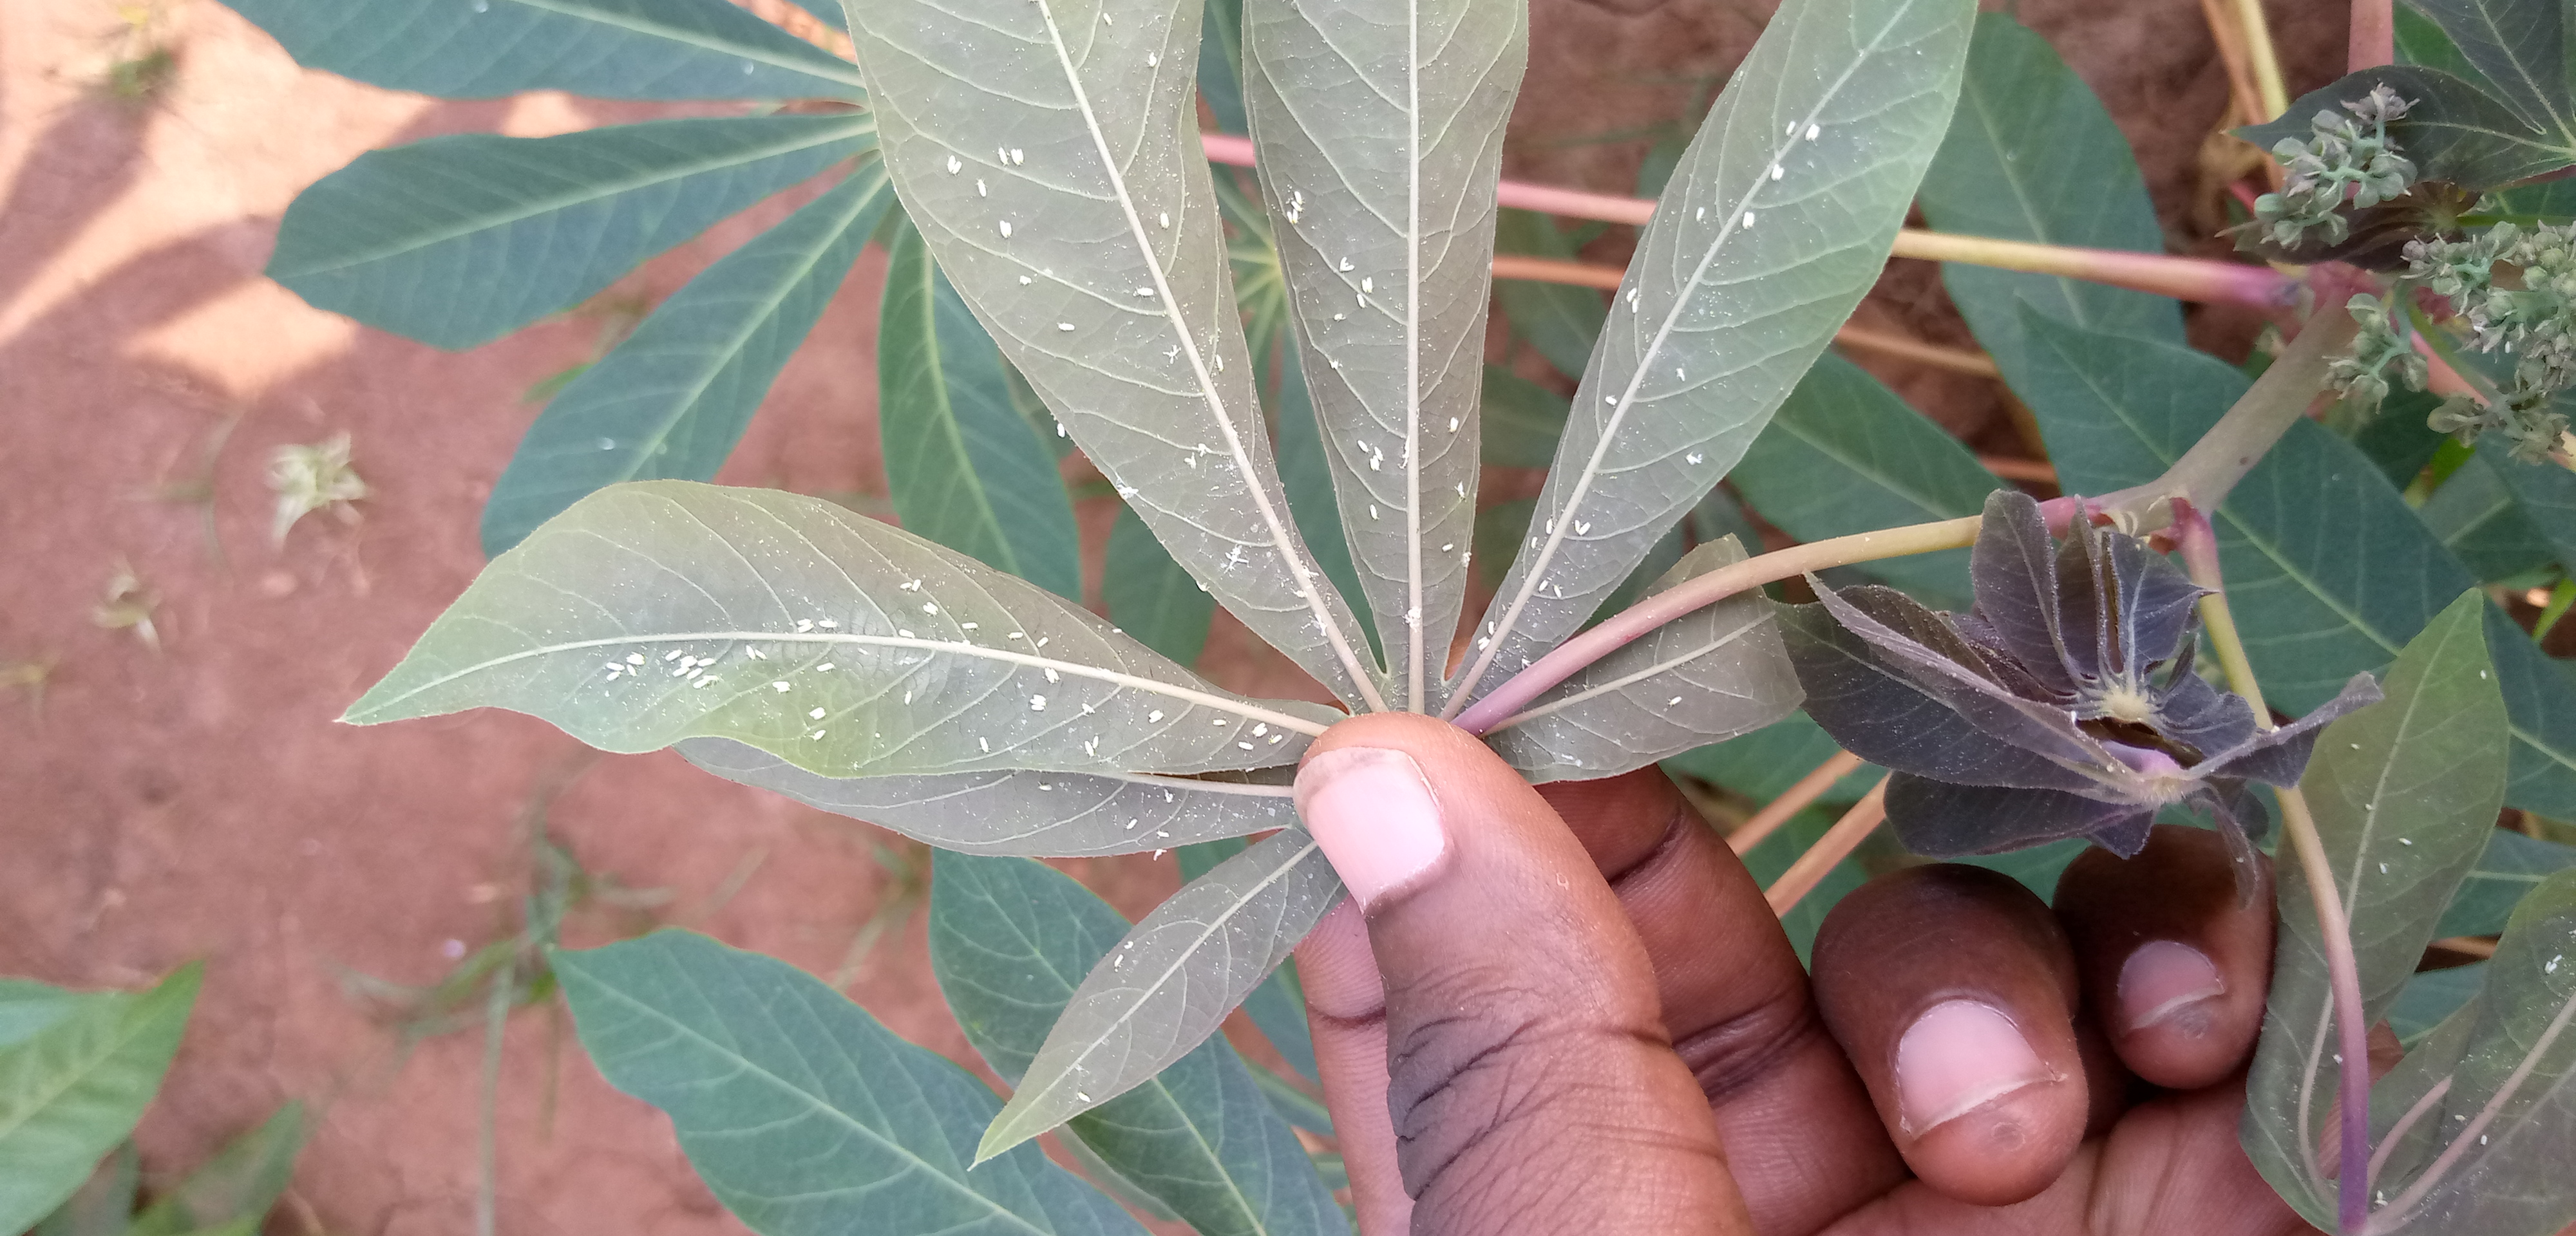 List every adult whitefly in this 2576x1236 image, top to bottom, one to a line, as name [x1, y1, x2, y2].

whitefly [1102, 11, 1114, 26]
whitefly [1147, 50, 1159, 70]
whitefly [1784, 118, 1797, 136]
whitefly [1804, 121, 1821, 142]
whitefly [998, 145, 1009, 165]
whitefly [1010, 147, 1019, 165]
whitefly [1016, 147, 1024, 164]
whitefly [948, 153, 956, 173]
whitefly [952, 161, 963, 174]
whitefly [1771, 162, 1786, 182]
whitefly [975, 177, 990, 198]
whitefly [1294, 190, 1303, 205]
whitefly [1291, 200, 1303, 212]
whitefly [1695, 205, 1705, 221]
whitefly [1293, 208, 1299, 225]
whitefly [1285, 209, 1292, 223]
whitefly [1741, 209, 1755, 230]
whitefly [1158, 211, 1172, 230]
whitefly [999, 219, 1007, 239]
whitefly [1006, 221, 1012, 236]
whitefly [1338, 256, 1356, 272]
whitefly [1018, 274, 1034, 286]
whitefly [1367, 276, 1374, 293]
whitefly [1361, 278, 1368, 293]
whitefly [1134, 286, 1154, 297]
whitefly [1626, 286, 1638, 304]
whitefly [1355, 292, 1367, 309]
whitefly [1631, 298, 1639, 316]
whitefly [1332, 312, 1347, 322]
whitefly [1056, 321, 1076, 332]
whitefly [1159, 341, 1182, 365]
whitefly [1215, 353, 1226, 373]
whitefly [1328, 358, 1340, 370]
whitefly [1673, 366, 1687, 383]
whitefly [1604, 394, 1619, 407]
whitefly [1447, 416, 1459, 435]
whitefly [1056, 422, 1067, 438]
whitefly [1356, 439, 1370, 453]
whitefly [1196, 442, 1215, 459]
whitefly [1373, 445, 1385, 462]
whitefly [1684, 451, 1703, 467]
whitefly [1182, 453, 1197, 469]
whitefly [1372, 454, 1381, 471]
whitefly [1368, 457, 1375, 471]
whitefly [1454, 480, 1467, 500]
whitefly [1115, 483, 1139, 496]
whitefly [1368, 503, 1382, 521]
whitefly [1545, 517, 1553, 534]
whitefly [1574, 518, 1580, 533]
whitefly [1578, 521, 1591, 536]
whitefly [1530, 535, 1537, 550]
whitefly [1441, 542, 1455, 553]
whitefly [1225, 551, 1249, 572]
whitefly [1301, 563, 1312, 579]
whitefly [911, 577, 922, 592]
whitefly [1538, 577, 1549, 594]
whitefly [1195, 580, 1213, 592]
whitefly [899, 581, 913, 591]
whitefly [1552, 583, 1564, 600]
whitefly [1291, 588, 1309, 599]
whitefly [927, 601, 939, 612]
whitefly [923, 604, 938, 615]
whitefly [1406, 604, 1423, 619]
whitefly [1313, 613, 1325, 623]
whitefly [798, 618, 811, 625]
whitefly [1486, 618, 1496, 636]
whitefly [817, 619, 838, 630]
whitefly [959, 621, 982, 630]
whitefly [1319, 623, 1328, 637]
whitefly [797, 623, 814, 635]
whitefly [1110, 626, 1122, 635]
whitefly [898, 628, 916, 640]
whitefly [1005, 630, 1025, 641]
whitefly [1036, 635, 1050, 648]
whitefly [1477, 635, 1488, 644]
whitefly [1479, 639, 1492, 652]
whitefly [746, 643, 757, 660]
whitefly [664, 648, 683, 662]
whitefly [754, 649, 767, 660]
whitefly [629, 650, 645, 658]
whitefly [679, 655, 697, 666]
whitefly [1519, 655, 1534, 670]
whitefly [626, 657, 645, 666]
whitefly [696, 657, 718, 667]
whitefly [813, 660, 837, 672]
whitefly [605, 661, 626, 671]
whitefly [626, 663, 638, 677]
whitefly [672, 666, 690, 678]
whitefly [687, 666, 703, 680]
whitefly [1044, 666, 1055, 684]
whitefly [1050, 668, 1061, 680]
whitefly [2478, 668, 2488, 681]
whitefly [605, 671, 621, 682]
whitefly [703, 674, 720, 680]
whitefly [692, 679, 707, 689]
whitefly [771, 680, 792, 688]
whitefly [777, 686, 791, 693]
whitefly [903, 688, 914, 706]
whitefly [1033, 693, 1046, 700]
whitefly [1666, 694, 1682, 706]
whitefly [1029, 699, 1048, 705]
whitefly [1079, 701, 1099, 715]
whitefly [1030, 704, 1046, 711]
whitefly [809, 706, 824, 717]
whitefly [1148, 709, 1161, 718]
whitefly [814, 711, 826, 722]
whitefly [1149, 711, 1164, 724]
whitefly [1211, 717, 1227, 727]
whitefly [1252, 722, 1267, 735]
whitefly [2269, 724, 2280, 733]
whitefly [1256, 726, 1268, 738]
whitefly [812, 727, 827, 742]
whitefly [1271, 733, 1283, 745]
whitefly [977, 735, 992, 754]
whitefly [1092, 735, 1099, 749]
whitefly [1237, 739, 1254, 752]
whitefly [1084, 740, 1095, 757]
whitefly [2349, 742, 2360, 751]
whitefly [1036, 780, 1053, 792]
whitefly [1162, 787, 1175, 804]
whitefly [2363, 801, 2374, 812]
whitefly [1125, 816, 1139, 831]
whitefly [1155, 828, 1170, 839]
whitefly [2396, 835, 2413, 847]
whitefly [1152, 847, 1169, 862]
whitefly [2377, 861, 2389, 876]
whitefly [1123, 939, 1135, 951]
whitefly [1113, 953, 1124, 968]
whitefly [2552, 953, 2563, 962]
whitefly [2544, 961, 2552, 973]
whitefly [2549, 962, 2559, 973]
whitefly [2331, 1053, 2345, 1065]
whitefly [1077, 1090, 1092, 1104]
whitefly [2453, 1113, 2467, 1123]
whitefly [2479, 1132, 2490, 1148]
whitefly [2375, 1188, 2383, 1199]
whitefly [2373, 1199, 2390, 1209]